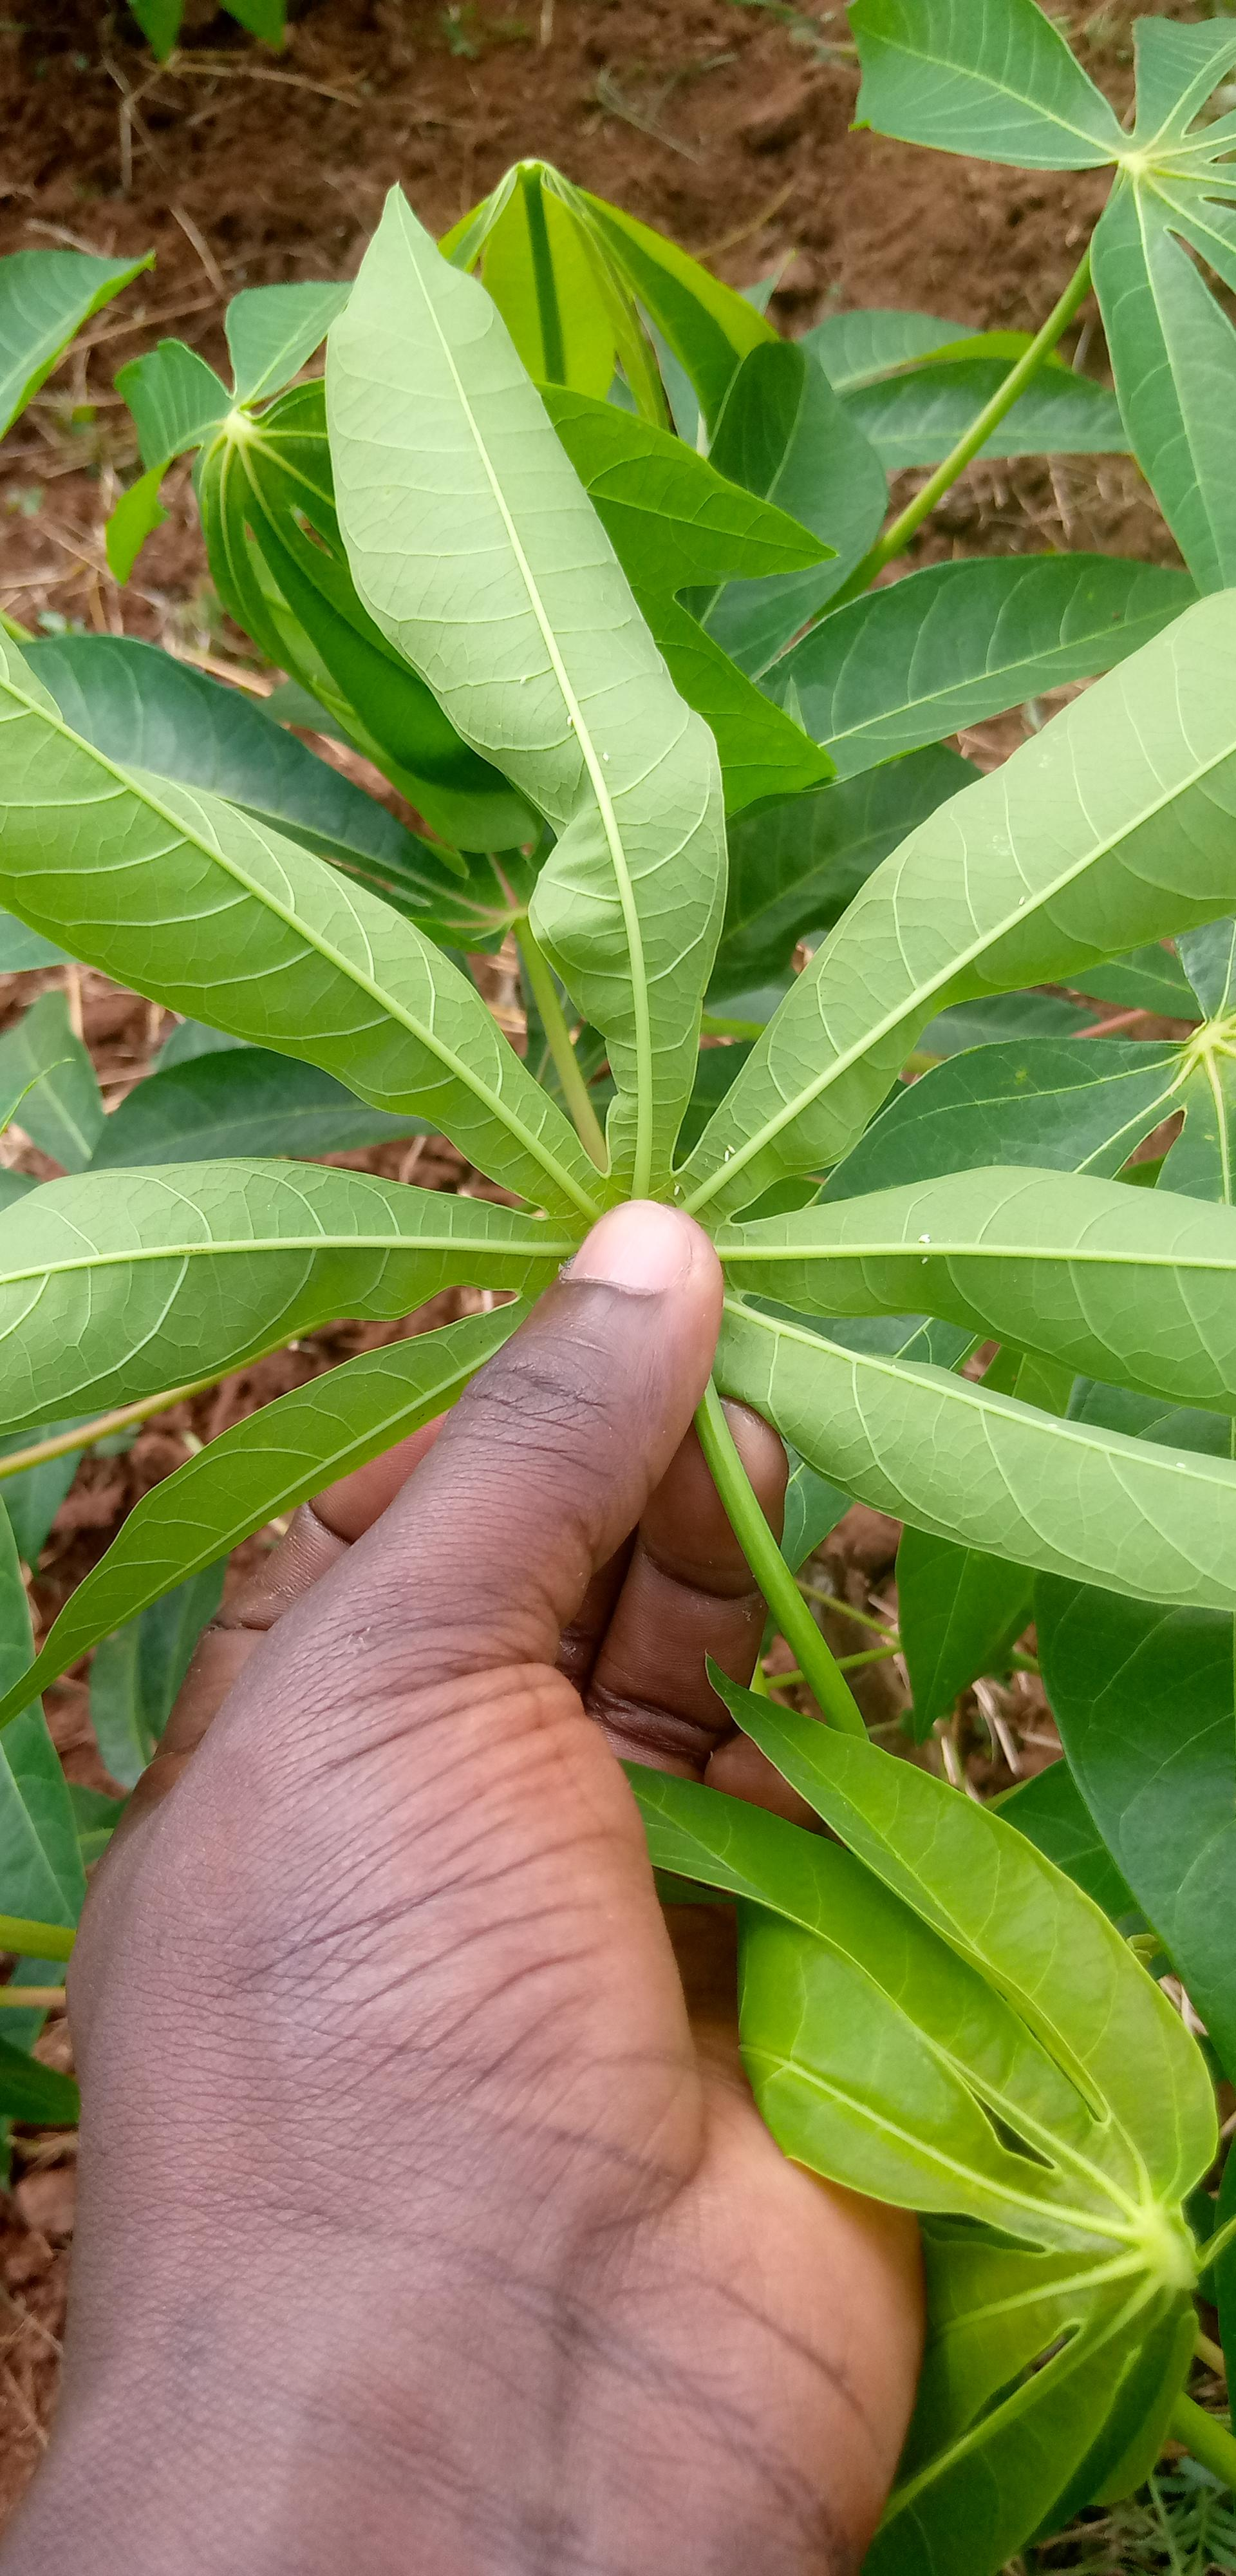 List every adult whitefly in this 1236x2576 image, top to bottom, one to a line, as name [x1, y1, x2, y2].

whitefly [518, 674, 529, 685]
whitefly [565, 713, 574, 727]
whitefly [602, 751, 610, 762]
whitefly [1018, 895, 1026, 906]
whitefly [726, 1143, 736, 1155]
whitefly [724, 1150, 729, 1162]
whitefly [673, 1184, 680, 1197]
whitefly [917, 1232, 931, 1244]
whitefly [920, 1255, 930, 1265]
whitefly [1047, 1422, 1058, 1429]
whitefly [1175, 1461, 1186, 1470]